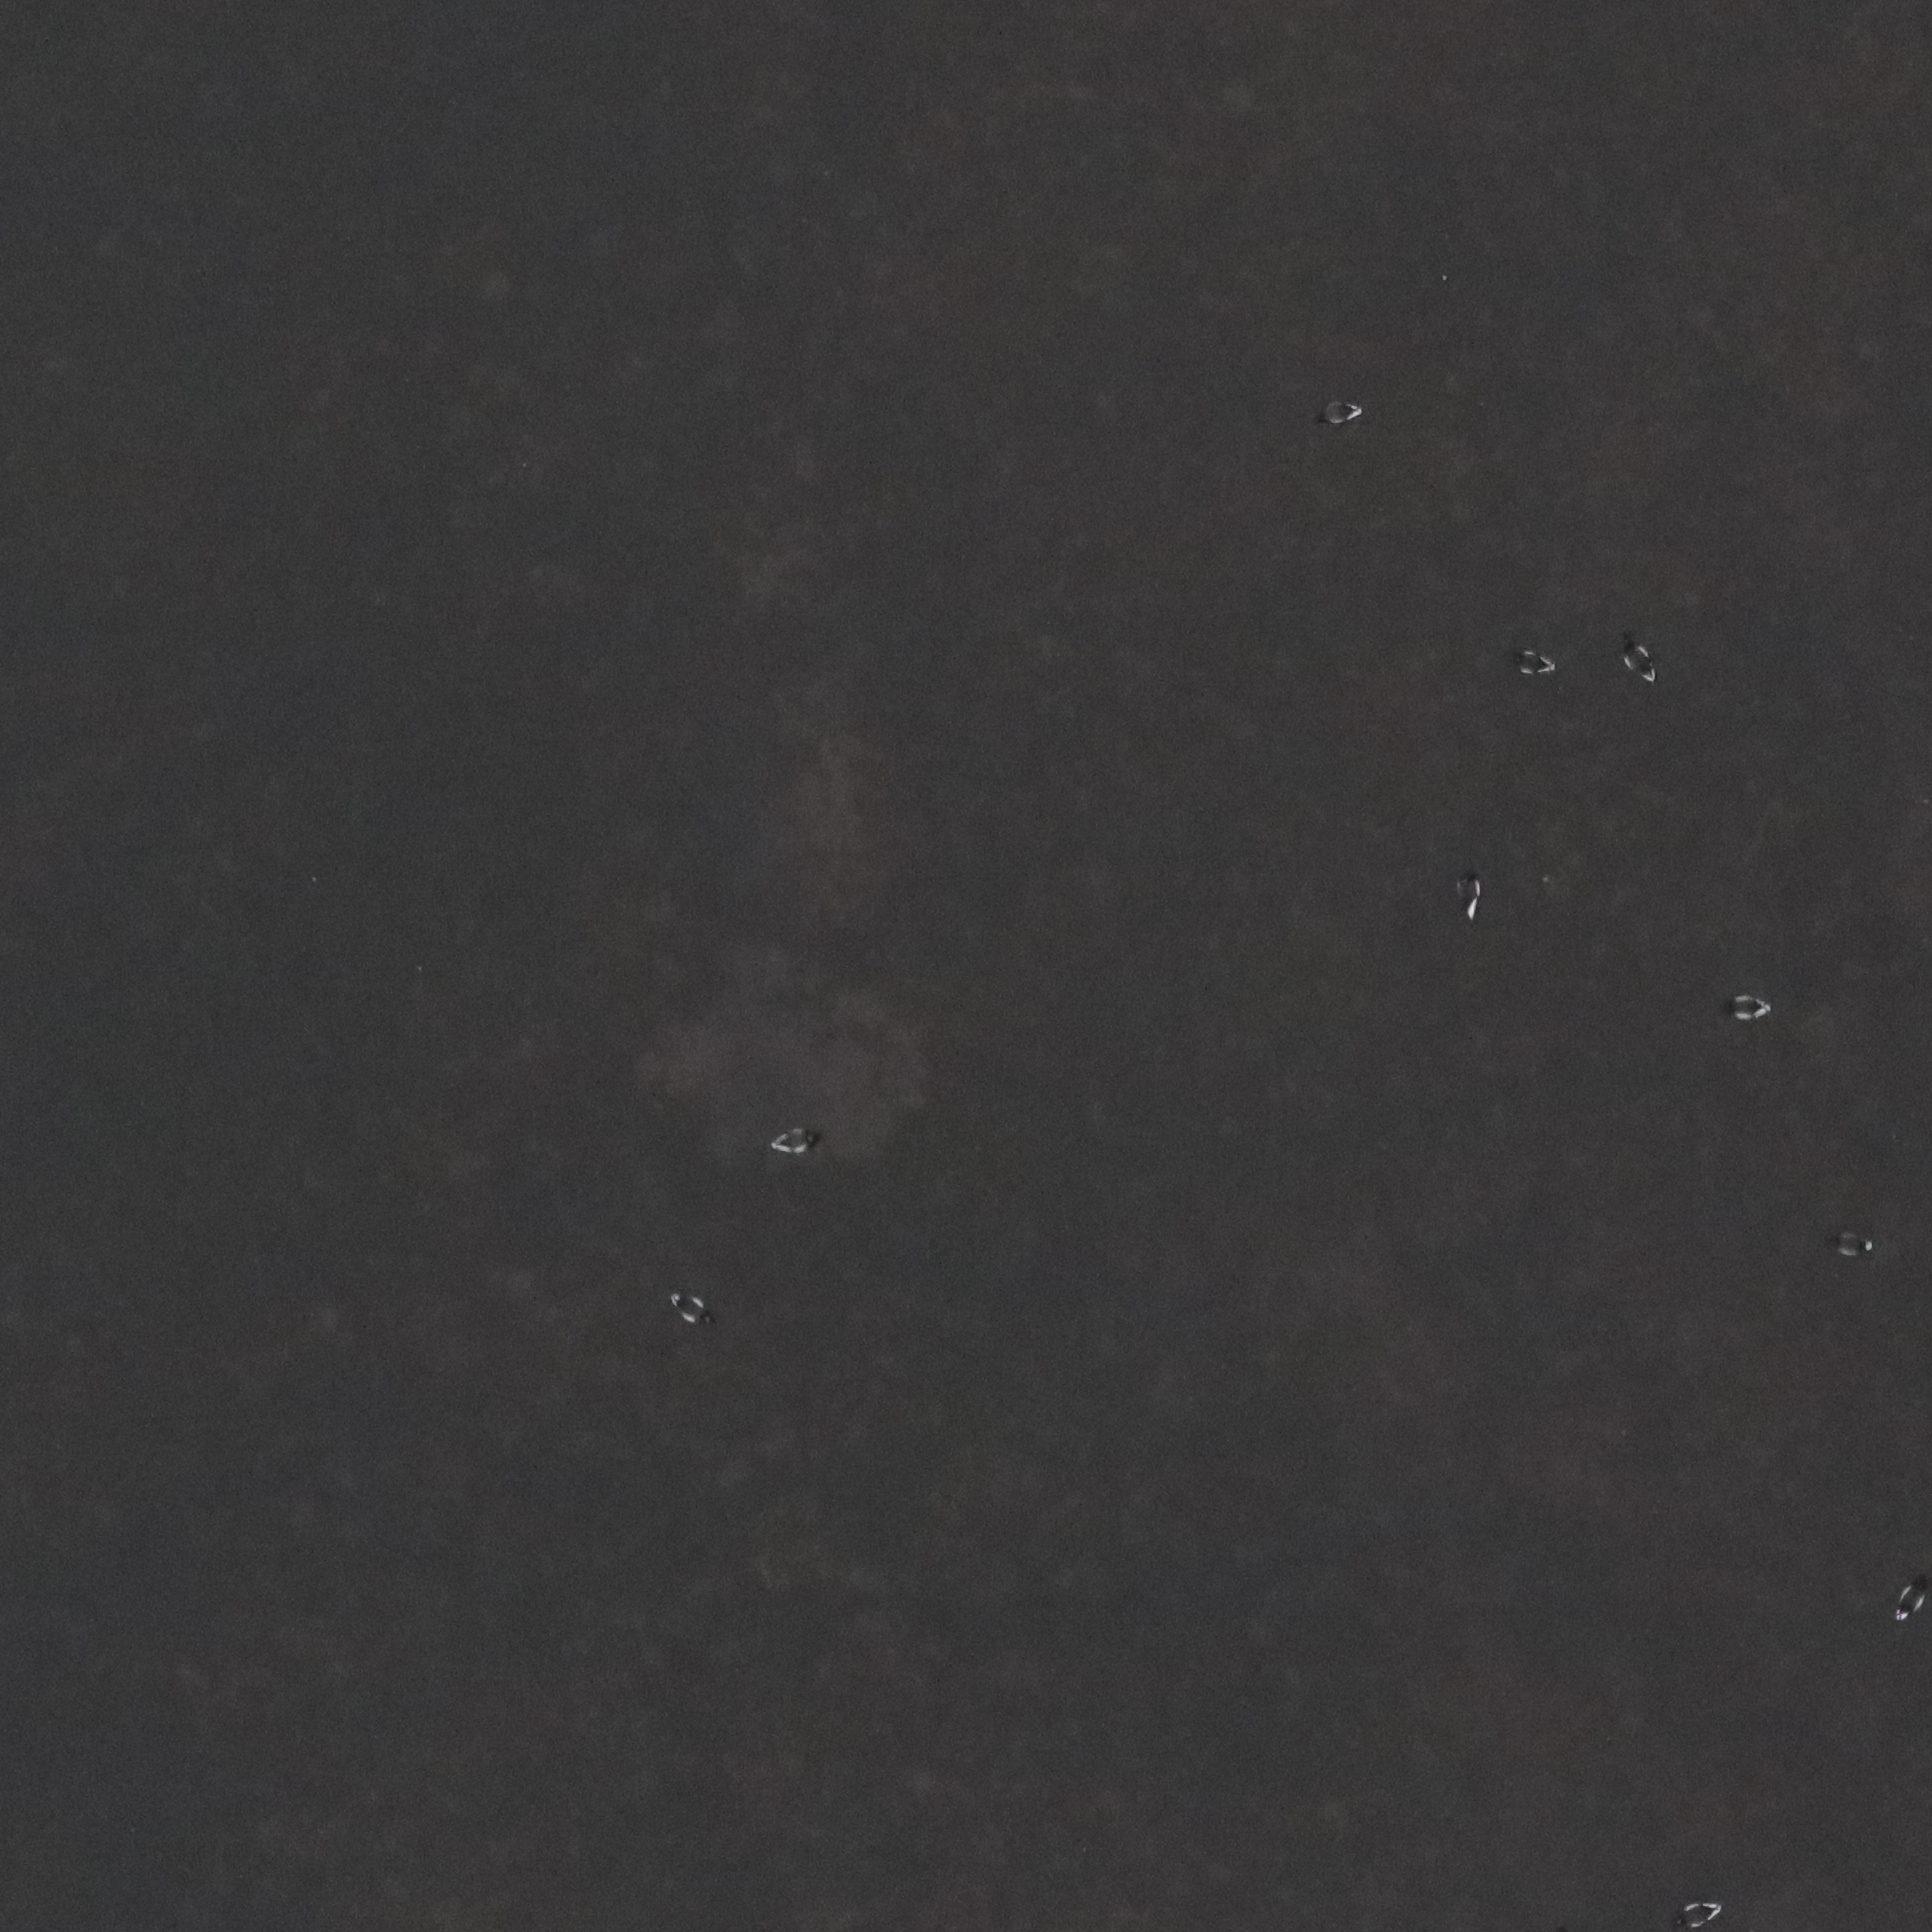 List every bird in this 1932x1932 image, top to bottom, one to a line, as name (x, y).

brant (1341, 412)
brant (1639, 660)
brant (1533, 662)
brant (1473, 894)
brant (1747, 1006)
brant (795, 1142)
brant (1853, 1244)
brant (689, 1308)
brant (1910, 1600)
brant (1698, 1916)